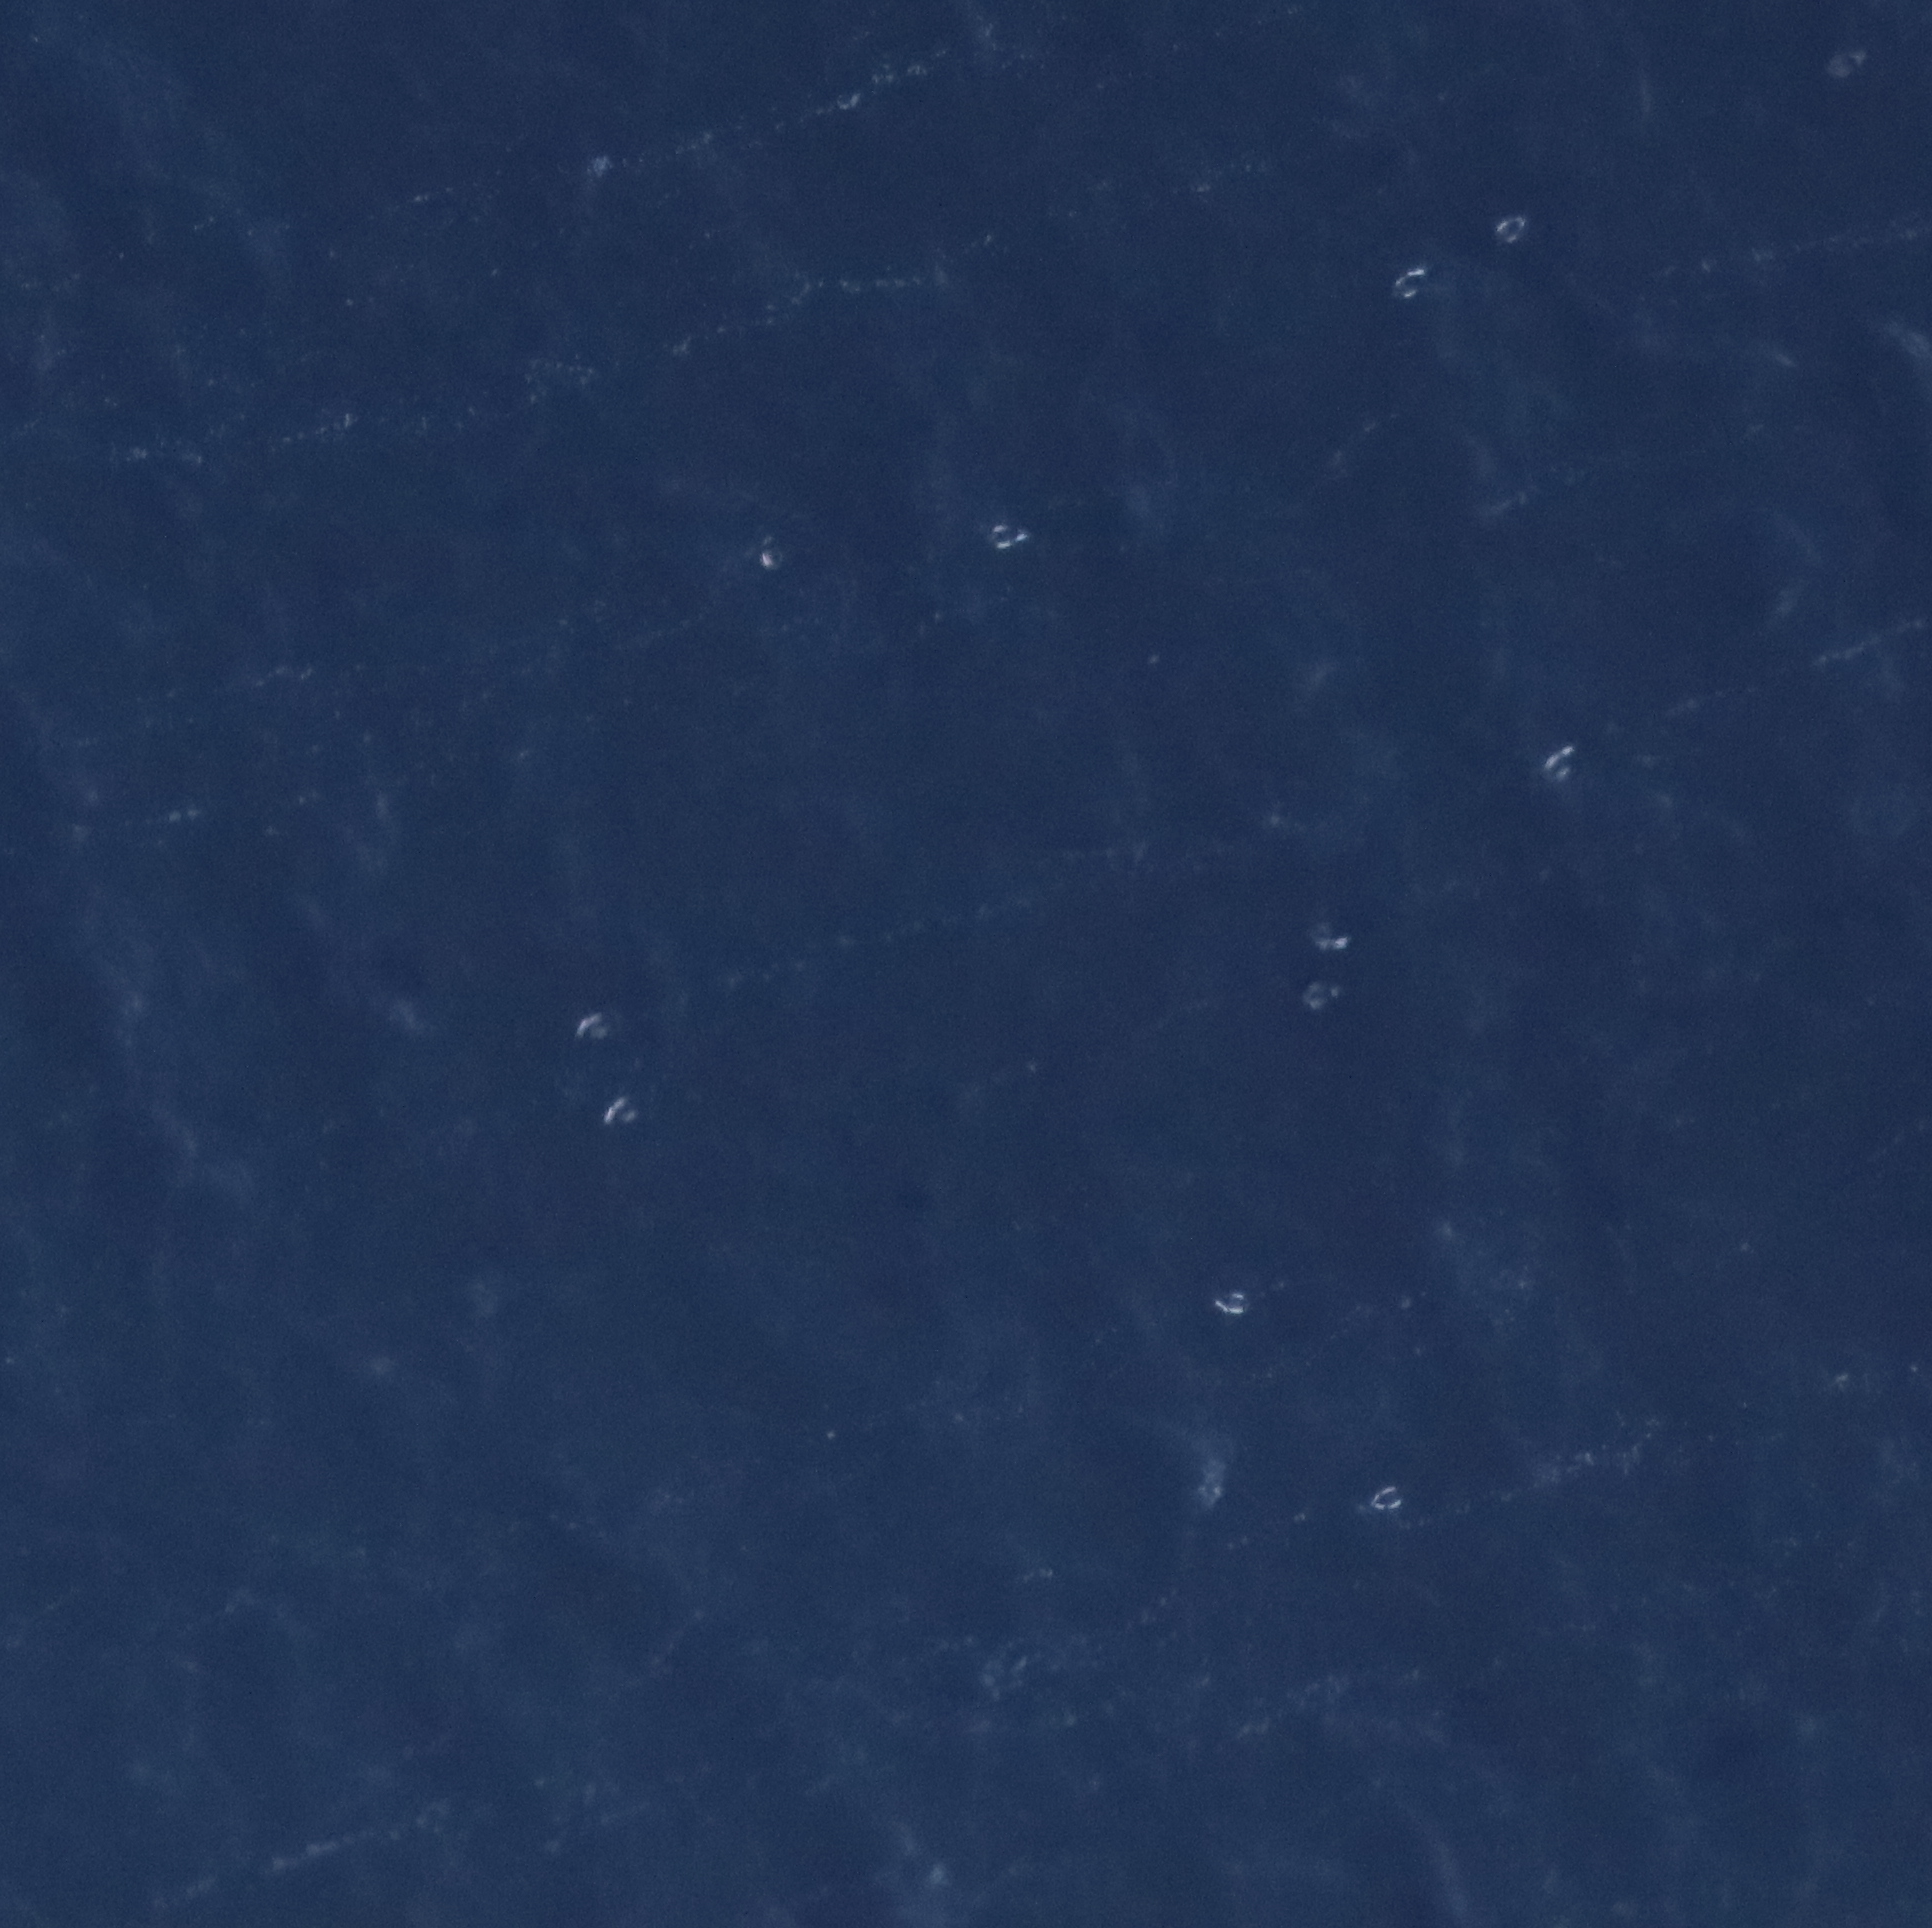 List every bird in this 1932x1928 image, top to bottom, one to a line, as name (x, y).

brant (1844, 66)
brant (1510, 231)
brant (1413, 281)
brant (1005, 535)
brant (769, 557)
brant (1560, 770)
brant (1326, 935)
brant (1323, 996)
brant (594, 1026)
brant (620, 1112)
brant (1232, 1303)
brant (1385, 1500)